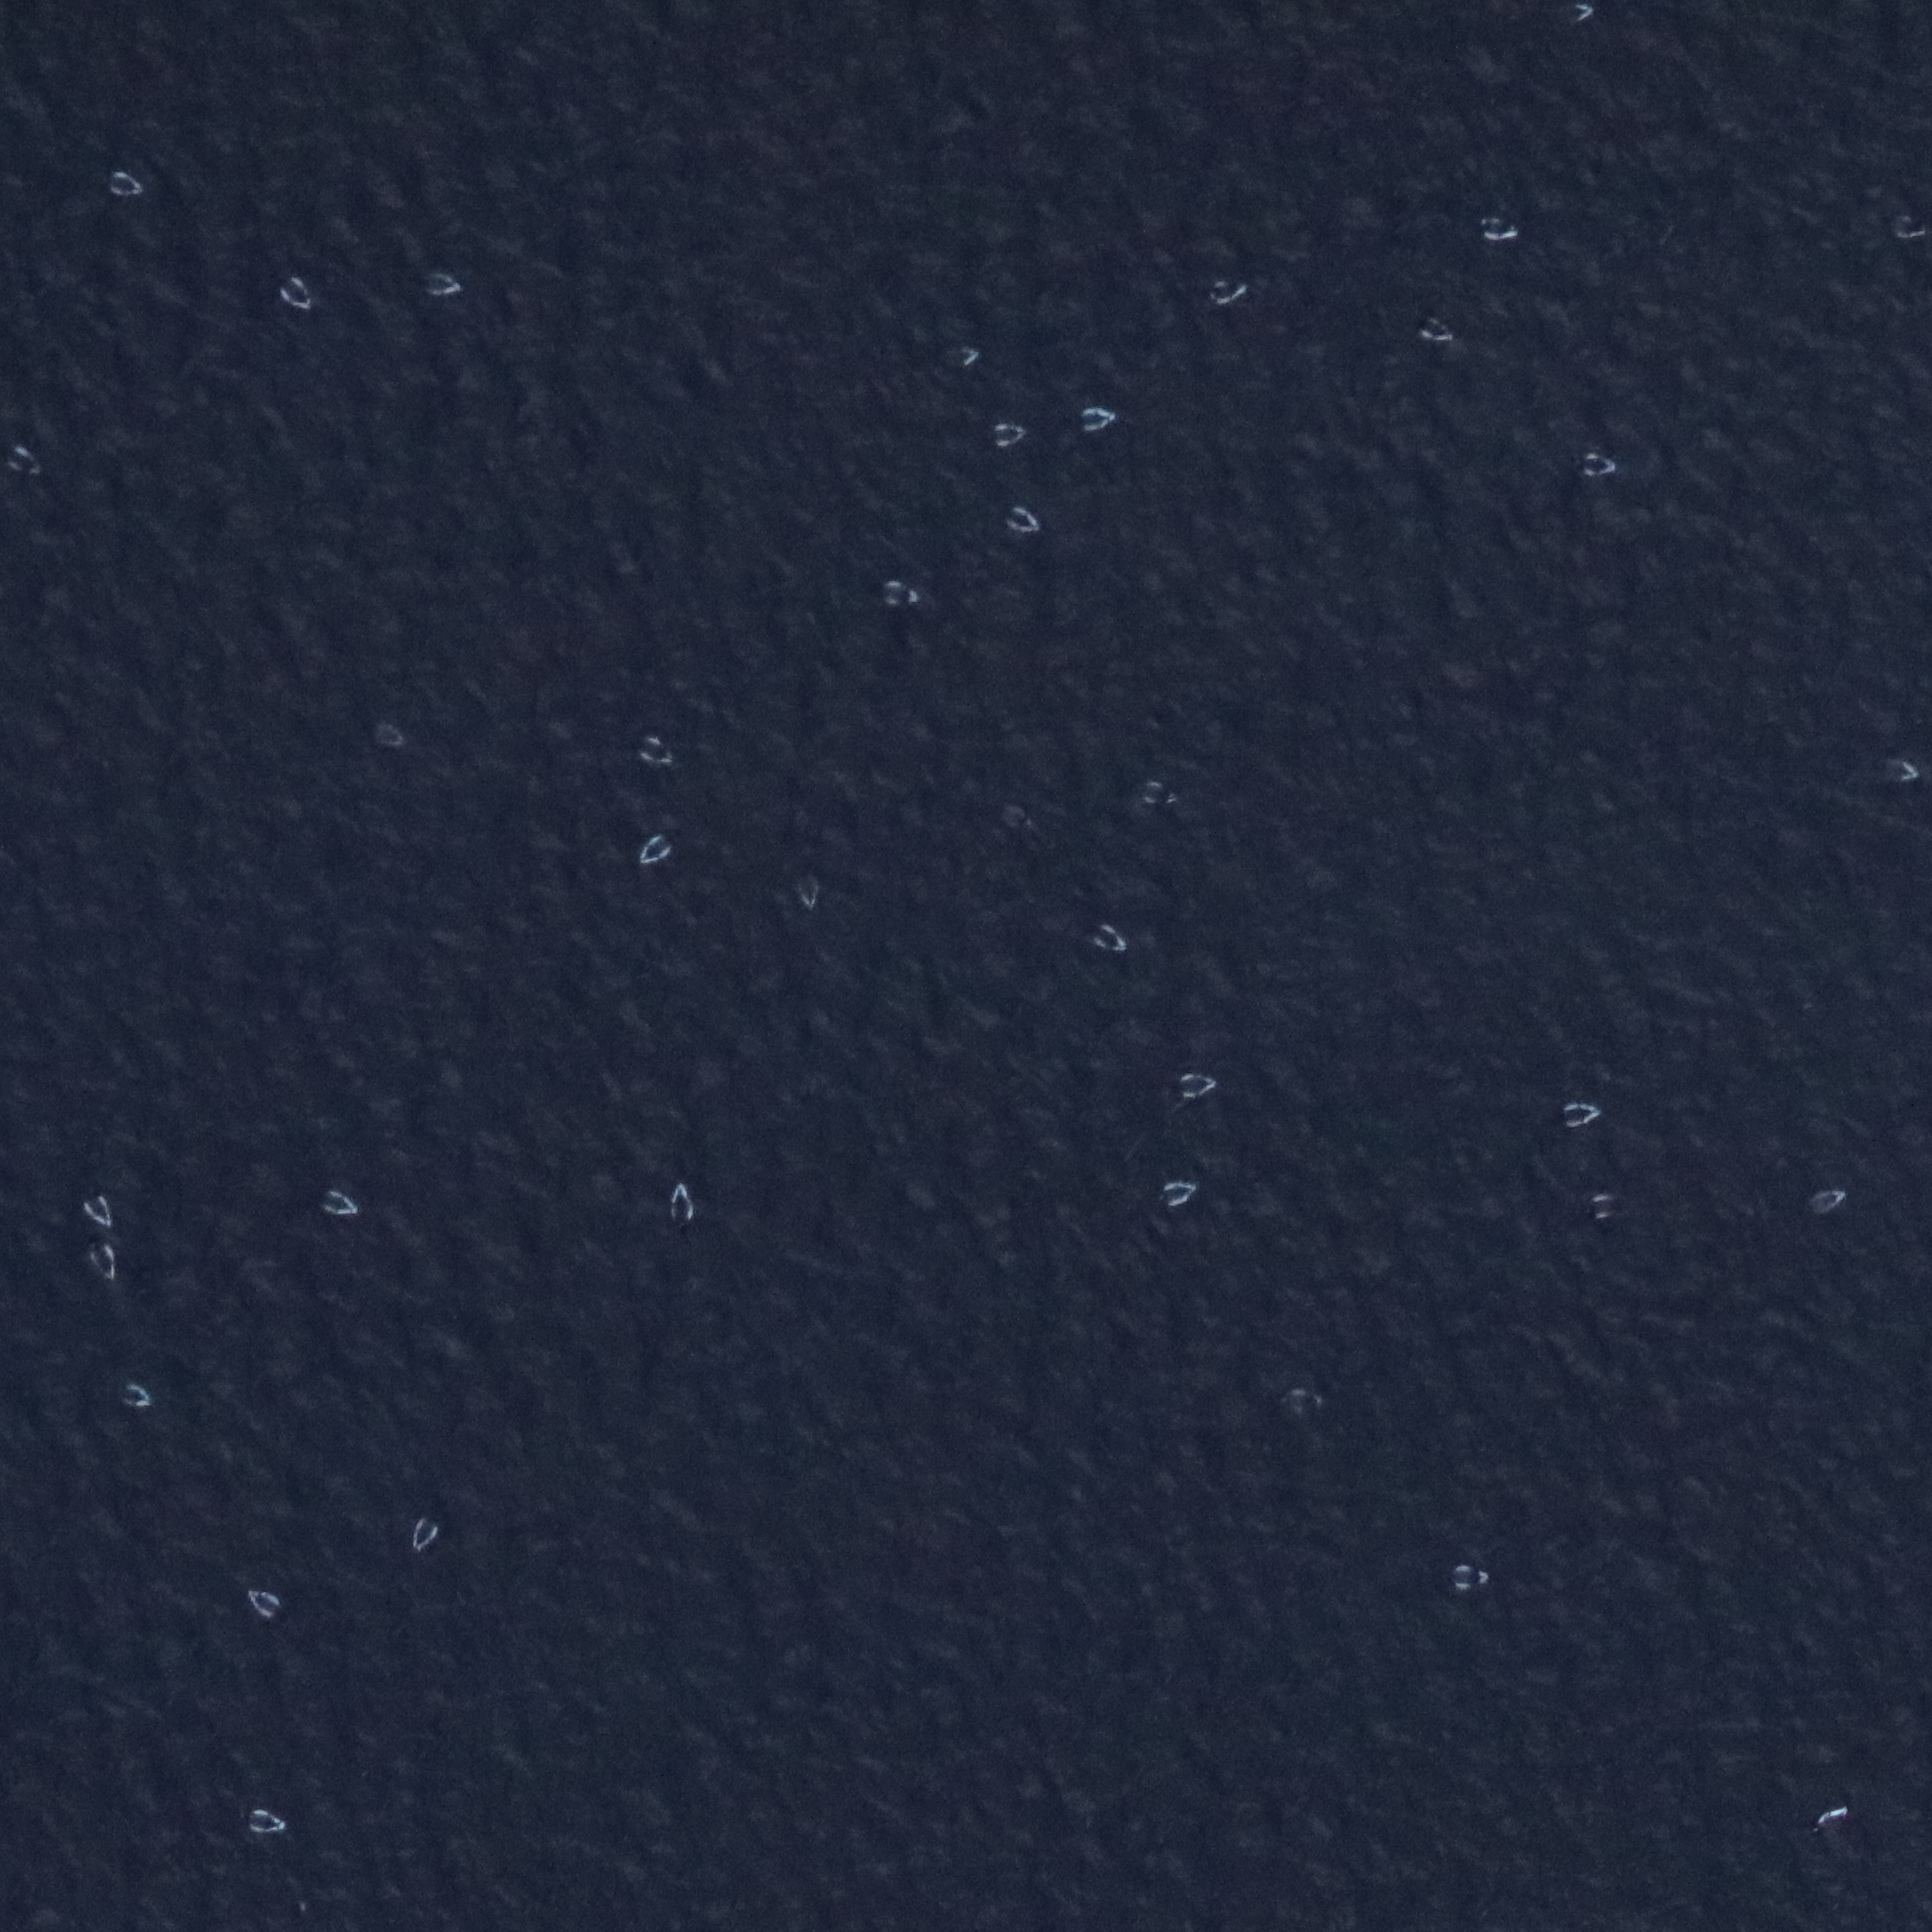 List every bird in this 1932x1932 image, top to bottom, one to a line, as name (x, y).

brant (1575, 10)
brant (123, 184)
brant (1907, 226)
brant (1499, 228)
brant (440, 283)
brant (1225, 288)
brant (297, 292)
brant (1436, 329)
brant (959, 355)
brant (1094, 419)
brant (1007, 438)
brant (21, 459)
brant (1594, 467)
brant (1019, 519)
brant (898, 594)
brant (388, 735)
brant (655, 748)
brant (1897, 767)
brant (1156, 794)
brant (657, 849)
brant (808, 888)
brant (1106, 937)
brant (1192, 1088)
brant (1577, 1115)
brant (1177, 1194)
brant (1820, 1197)
brant (337, 1204)
brant (97, 1207)
brant (1604, 1207)
brant (683, 1208)
brant (104, 1258)
brant (133, 1395)
brant (1301, 1399)
brant (426, 1531)
brant (1467, 1577)
brant (266, 1605)
brant (261, 1821)
brant (1832, 1822)